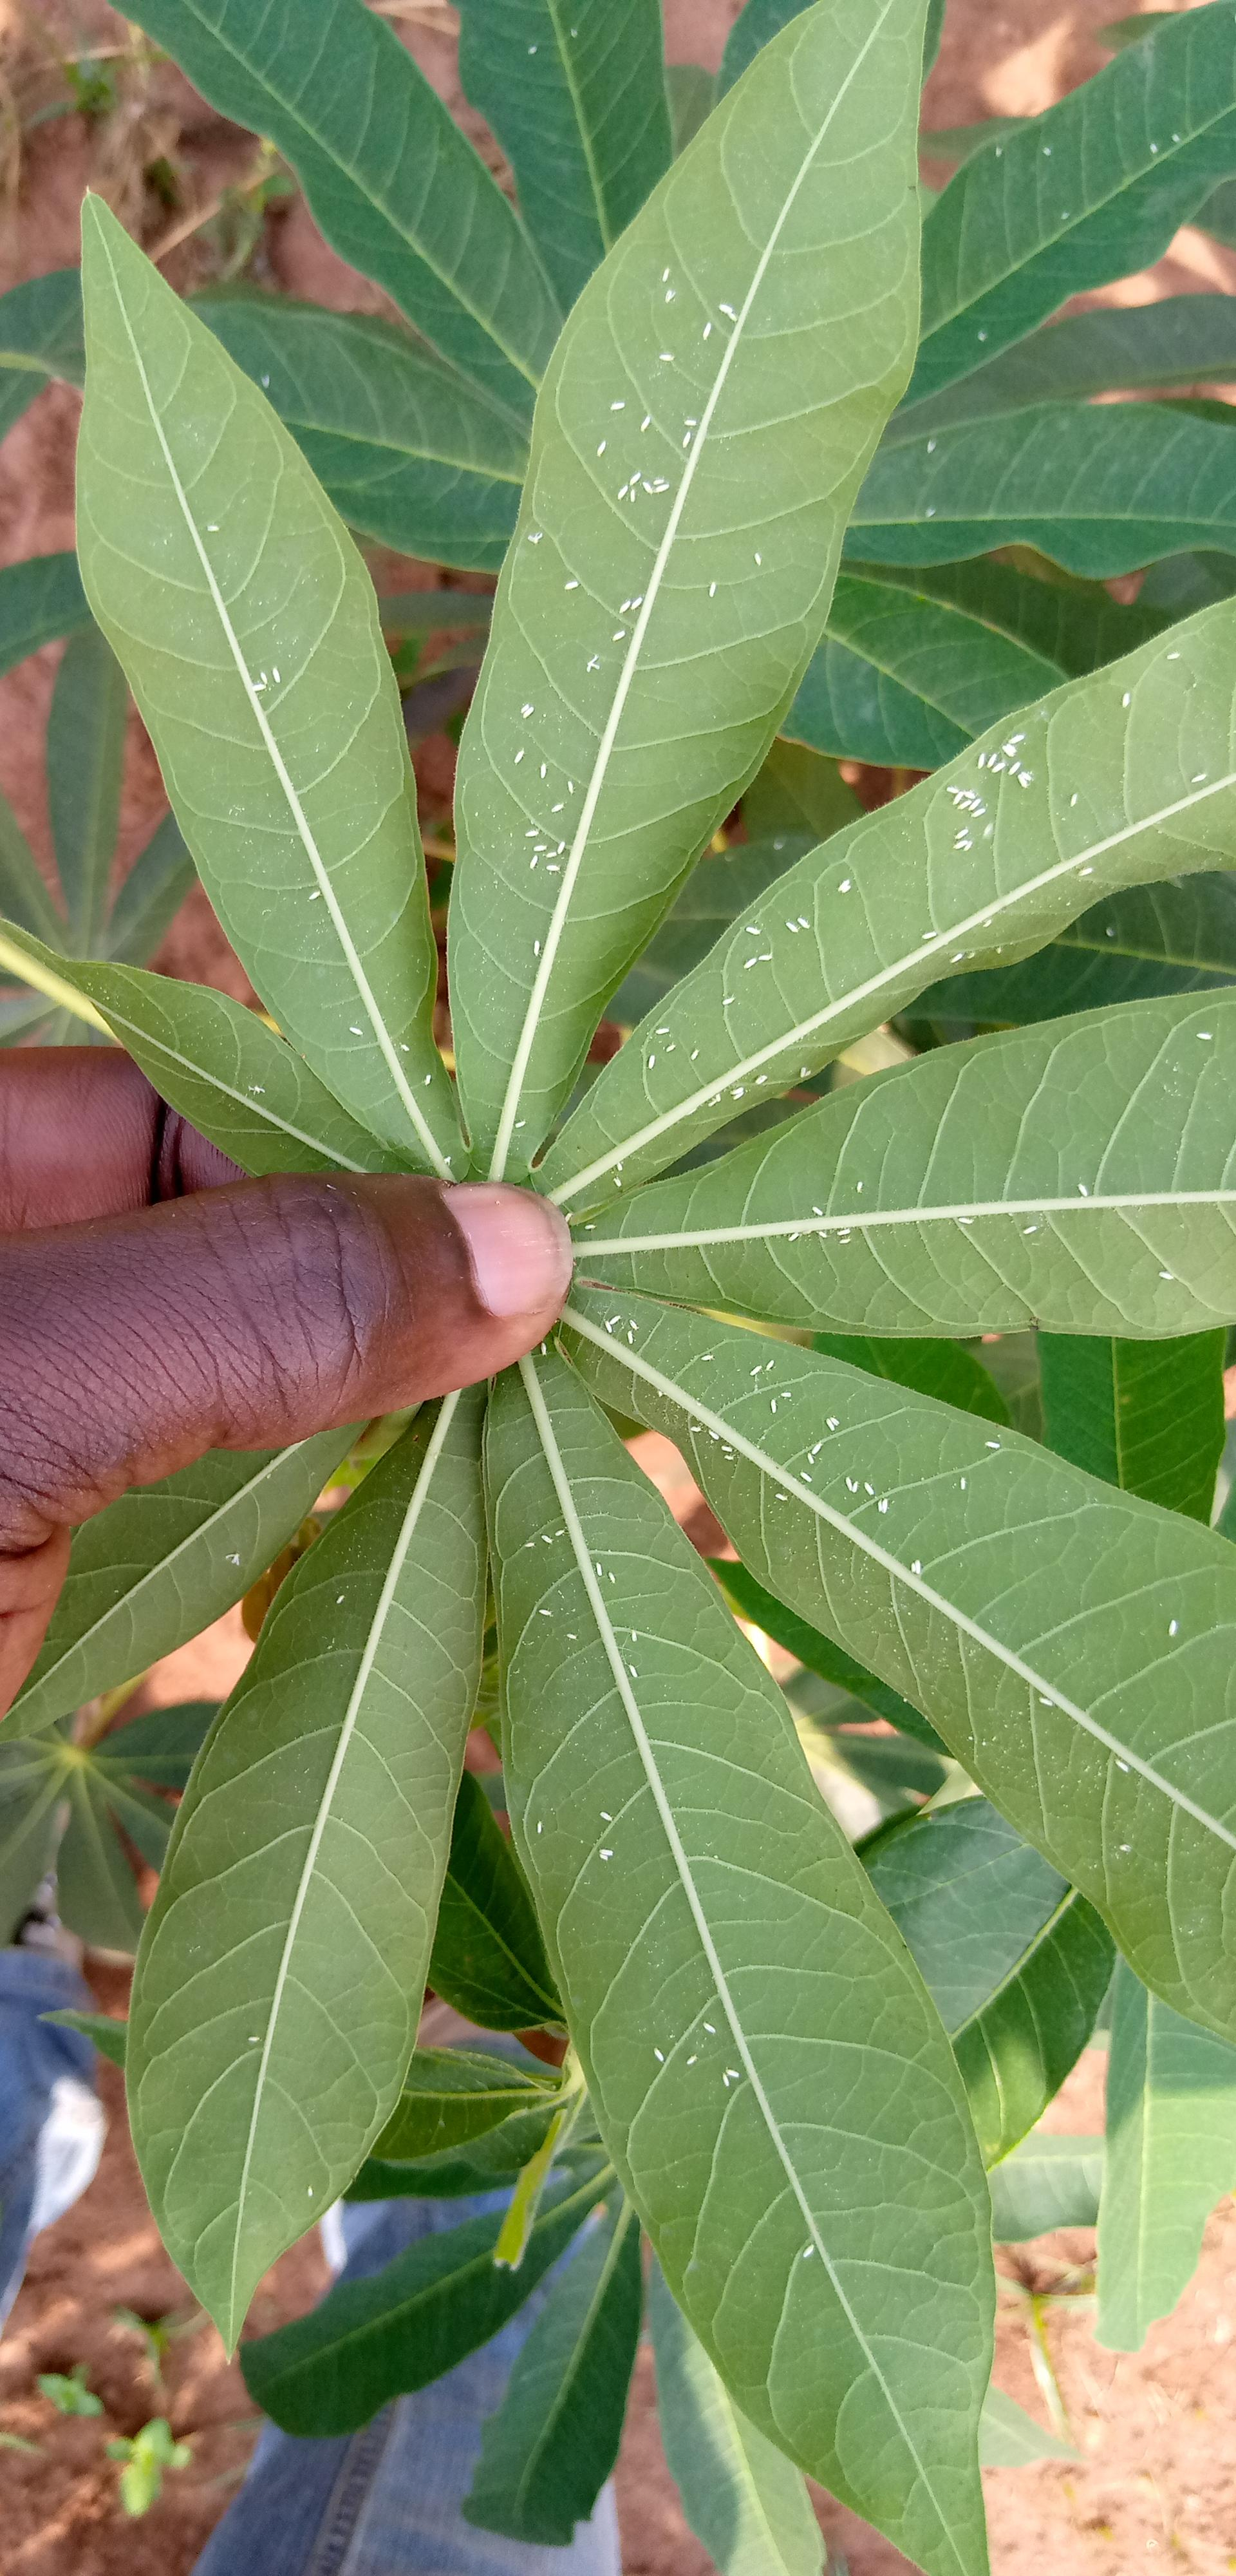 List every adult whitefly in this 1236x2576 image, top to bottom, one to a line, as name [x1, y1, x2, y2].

whitefly [526, 44, 539, 57]
whitefly [1170, 131, 1183, 146]
whitefly [1148, 139, 1159, 158]
whitefly [1040, 144, 1053, 158]
whitefly [991, 145, 1008, 158]
whitefly [1060, 209, 1071, 222]
whitefly [661, 267, 672, 283]
whitefly [663, 289, 677, 304]
whitefly [717, 303, 736, 313]
whitefly [727, 312, 737, 324]
whitefly [702, 321, 713, 342]
whitefly [975, 328, 991, 345]
whitefly [657, 352, 676, 363]
whitefly [608, 401, 626, 413]
whitefly [639, 411, 652, 434]
whitefly [683, 418, 699, 428]
whitefly [681, 430, 694, 449]
whitefly [924, 437, 939, 455]
whitefly [597, 438, 606, 459]
whitefly [628, 468, 641, 485]
whitefly [651, 476, 673, 494]
whitefly [641, 479, 653, 495]
whitefly [617, 482, 628, 501]
whitefly [628, 488, 637, 504]
whitefly [923, 506, 939, 522]
whitefly [204, 523, 222, 533]
whitefly [526, 531, 546, 545]
whitefly [753, 551, 763, 567]
whitefly [563, 580, 581, 591]
whitefly [707, 580, 717, 599]
whitefly [630, 596, 645, 610]
whitefly [619, 598, 631, 614]
whitefly [611, 629, 630, 643]
whitefly [1164, 650, 1182, 661]
whitefly [585, 652, 602, 674]
whitefly [270, 667, 285, 684]
whitefly [259, 670, 268, 686]
whitefly [250, 683, 268, 693]
whitefly [1121, 691, 1130, 710]
whitefly [520, 703, 536, 719]
whitefly [1007, 734, 1026, 744]
whitefly [1001, 744, 1018, 757]
whitefly [513, 747, 528, 764]
whitefly [977, 752, 984, 770]
whitefly [986, 752, 997, 768]
whitefly [539, 761, 548, 780]
whitefly [1007, 761, 1023, 777]
whitefly [991, 762, 1009, 773]
whitefly [1016, 771, 1034, 789]
whitefly [1189, 772, 1212, 785]
whitefly [565, 779, 576, 796]
whitefly [945, 785, 960, 793]
whitefly [963, 790, 977, 799]
whitefly [955, 790, 963, 804]
whitefly [1068, 791, 1081, 808]
whitefly [957, 800, 974, 811]
whitefly [549, 800, 568, 815]
whitefly [970, 808, 986, 819]
whitefly [953, 828, 971, 840]
whitefly [523, 829, 542, 837]
whitefly [556, 840, 566, 856]
whitefly [951, 840, 975, 852]
whitefly [532, 844, 547, 852]
whitefly [544, 851, 557, 859]
whitefly [528, 855, 538, 871]
whitefly [546, 864, 562, 873]
whitefly [1076, 866, 1096, 877]
whitefly [836, 877, 854, 894]
whitefly [308, 890, 324, 902]
whitefly [797, 916, 812, 931]
whitefly [982, 918, 995, 929]
whitefly [784, 920, 798, 934]
whitefly [745, 925, 763, 938]
whitefly [920, 931, 939, 940]
whitefly [532, 938, 543, 957]
whitefly [950, 952, 966, 964]
whitefly [758, 952, 774, 962]
whitefly [744, 956, 757, 971]
whitefly [720, 996, 736, 1005]
whitefly [347, 1027, 366, 1036]
whitefly [655, 1027, 671, 1036]
whitefly [1194, 1030, 1213, 1042]
whitefly [398, 1042, 412, 1052]
whitefly [665, 1043, 677, 1053]
whitefly [689, 1048, 700, 1062]
whitefly [647, 1054, 657, 1070]
whitefly [798, 1066, 813, 1079]
whitefly [422, 1074, 433, 1087]
whitefly [754, 1074, 769, 1085]
whitefly [246, 1084, 267, 1097]
whitefly [729, 1086, 745, 1101]
whitefly [707, 1093, 722, 1107]
whitefly [514, 1120, 529, 1129]
whitefly [442, 1154, 452, 1167]
whitefly [615, 1161, 623, 1171]
whitefly [613, 1176, 623, 1188]
whitefly [854, 1180, 865, 1195]
whitefly [1077, 1182, 1089, 1198]
whitefly [811, 1206, 825, 1217]
whitefly [957, 1217, 974, 1224]
whitefly [584, 1224, 597, 1231]
whitefly [1022, 1226, 1037, 1235]
whitefly [836, 1229, 851, 1236]
whitefly [817, 1230, 829, 1239]
whitefly [787, 1232, 800, 1242]
whitefly [838, 1238, 853, 1245]
whitefly [1157, 1270, 1175, 1282]
whitefly [609, 1314, 621, 1325]
whitefly [628, 1318, 640, 1331]
whitefly [603, 1320, 612, 1334]
whitefly [626, 1330, 634, 1344]
whitefly [539, 1341, 547, 1356]
whitefly [700, 1354, 715, 1362]
whitefly [765, 1358, 776, 1371]
whitefly [749, 1362, 762, 1377]
whitefly [780, 1390, 793, 1399]
whitefly [769, 1397, 778, 1414]
whitefly [825, 1416, 840, 1432]
whitefly [689, 1424, 703, 1434]
whitefly [707, 1430, 720, 1441]
whitefly [984, 1440, 1002, 1450]
whitefly [811, 1442, 823, 1455]
whitefly [721, 1445, 733, 1453]
whitefly [806, 1452, 814, 1465]
whitefly [723, 1453, 736, 1462]
whitefly [798, 1470, 813, 1484]
whitefly [959, 1475, 967, 1491]
whitefly [845, 1476, 852, 1493]
whitefly [853, 1479, 859, 1494]
whitefly [863, 1481, 876, 1496]
whitefly [774, 1492, 789, 1502]
whitefly [877, 1498, 889, 1515]
whitefly [554, 1528, 567, 1539]
whitefly [539, 1532, 554, 1546]
whitefly [523, 1540, 535, 1549]
whitefly [221, 1551, 242, 1569]
whitefly [910, 1557, 921, 1575]
whitefly [595, 1559, 604, 1578]
whitefly [607, 1571, 617, 1585]
whitefly [335, 1592, 347, 1607]
whitefly [536, 1607, 553, 1619]
whitefly [1167, 1618, 1179, 1636]
whitefly [628, 1626, 640, 1644]
whitefly [564, 1631, 577, 1642]
whitefly [626, 1662, 640, 1680]
whitefly [1037, 1694, 1054, 1709]
whitefly [1114, 1758, 1130, 1774]
whitefly [599, 1809, 615, 1823]
whitefly [535, 1820, 545, 1835]
whitefly [1118, 1841, 1133, 1853]
whitefly [596, 1845, 615, 1861]
whitefly [702, 2019, 718, 2034]
whitefly [247, 2033, 266, 2049]
whitefly [652, 2045, 668, 2064]
whitefly [685, 2053, 698, 2067]
whitefly [724, 2066, 742, 2081]
whitefly [721, 2071, 731, 2089]
whitefly [305, 2183, 317, 2201]
whitefly [802, 2242, 816, 2260]